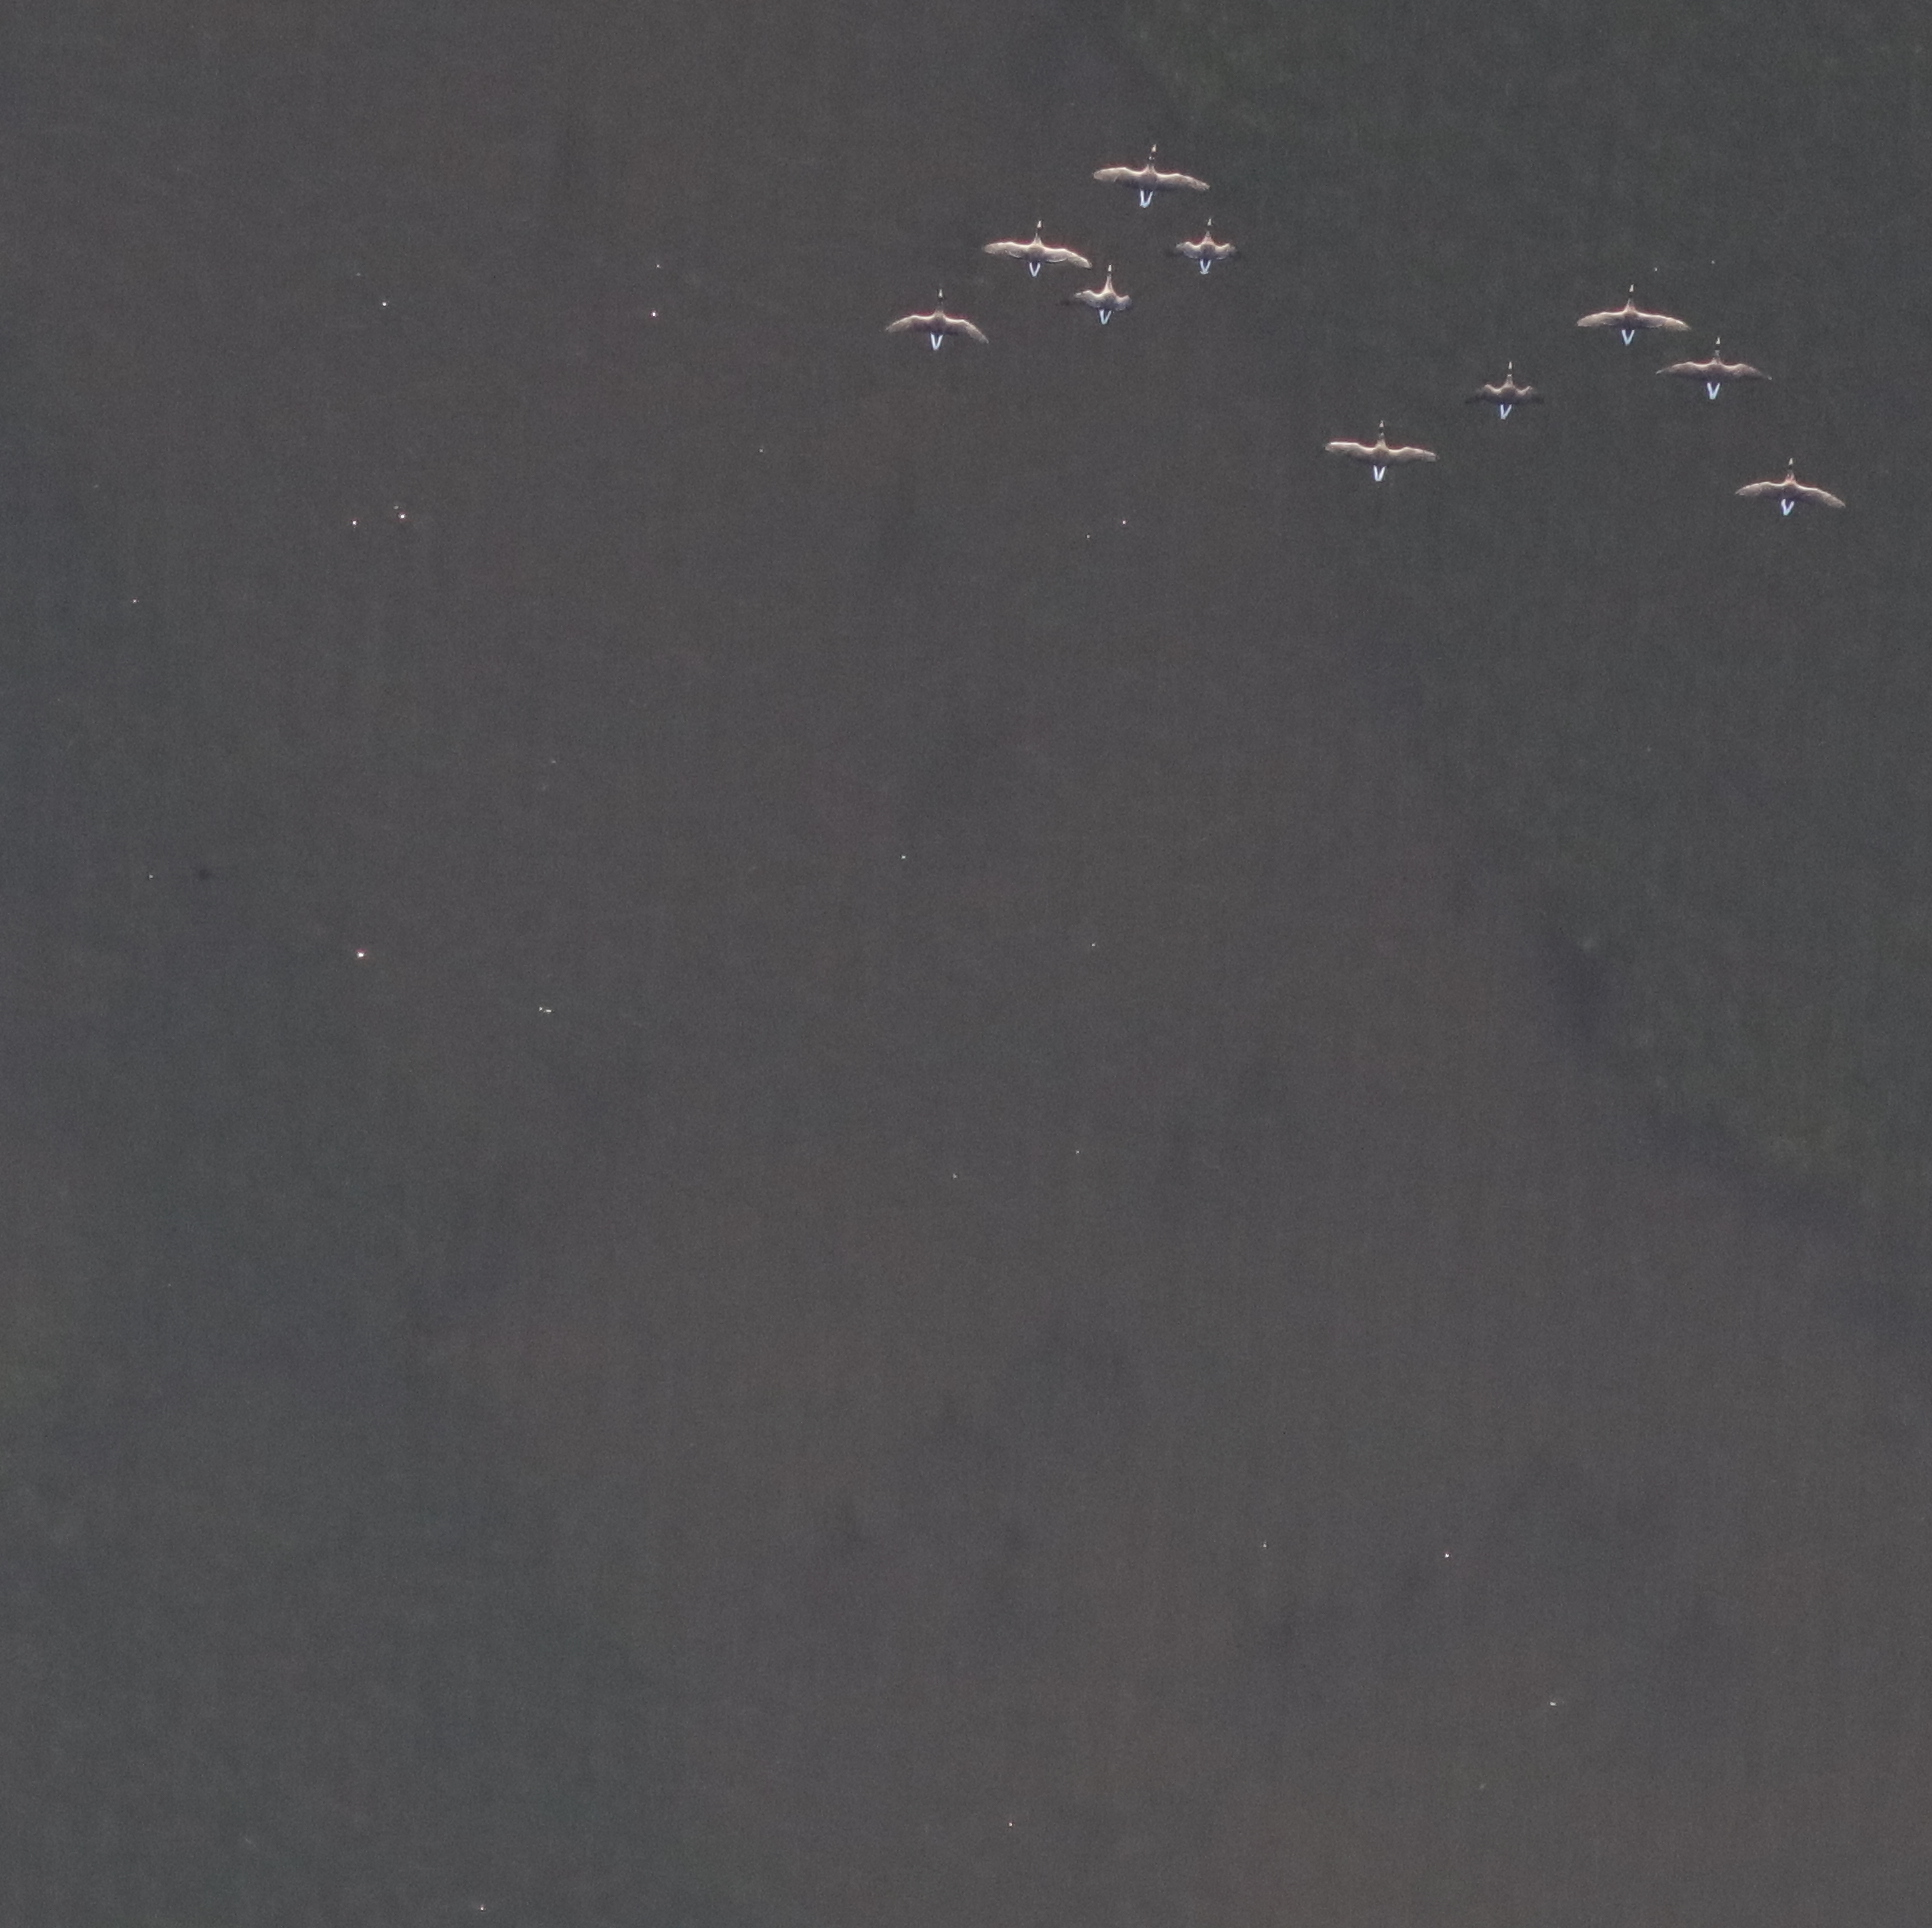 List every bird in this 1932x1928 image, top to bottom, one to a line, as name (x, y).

brant (1149, 183)
brant (1040, 251)
brant (1208, 251)
brant (1105, 297)
brant (1627, 321)
brant (934, 326)
brant (1713, 368)
brant (1509, 392)
brant (1381, 451)
brant (1789, 487)